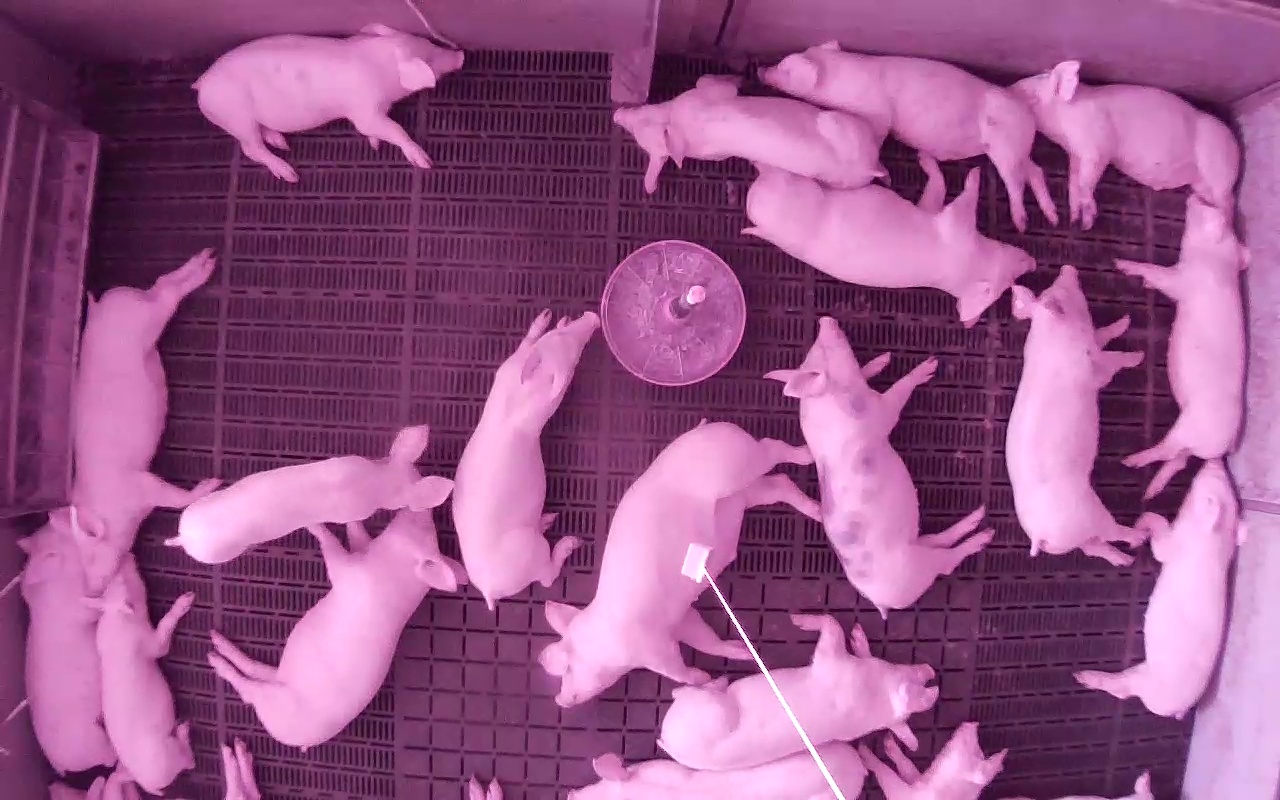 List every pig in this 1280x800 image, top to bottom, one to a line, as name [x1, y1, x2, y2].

pig [193, 22, 466, 185]
pig [756, 40, 1059, 234]
pig [1005, 60, 1242, 232]
pig [614, 74, 890, 195]
pig [741, 148, 1038, 329]
pig [1114, 196, 1251, 503]
pig [48, 246, 220, 600]
pig [1004, 264, 1152, 567]
pig [453, 308, 599, 613]
pig [762, 316, 994, 622]
pig [537, 418, 824, 710]
pig [162, 425, 456, 565]
pig [1072, 457, 1248, 721]
pig [208, 509, 470, 755]
pig [16, 520, 119, 776]
pig [77, 551, 198, 797]
pig [655, 613, 940, 772]
pig [859, 721, 1011, 799]
pig [48, 735, 261, 799]
pig [566, 743, 866, 798]